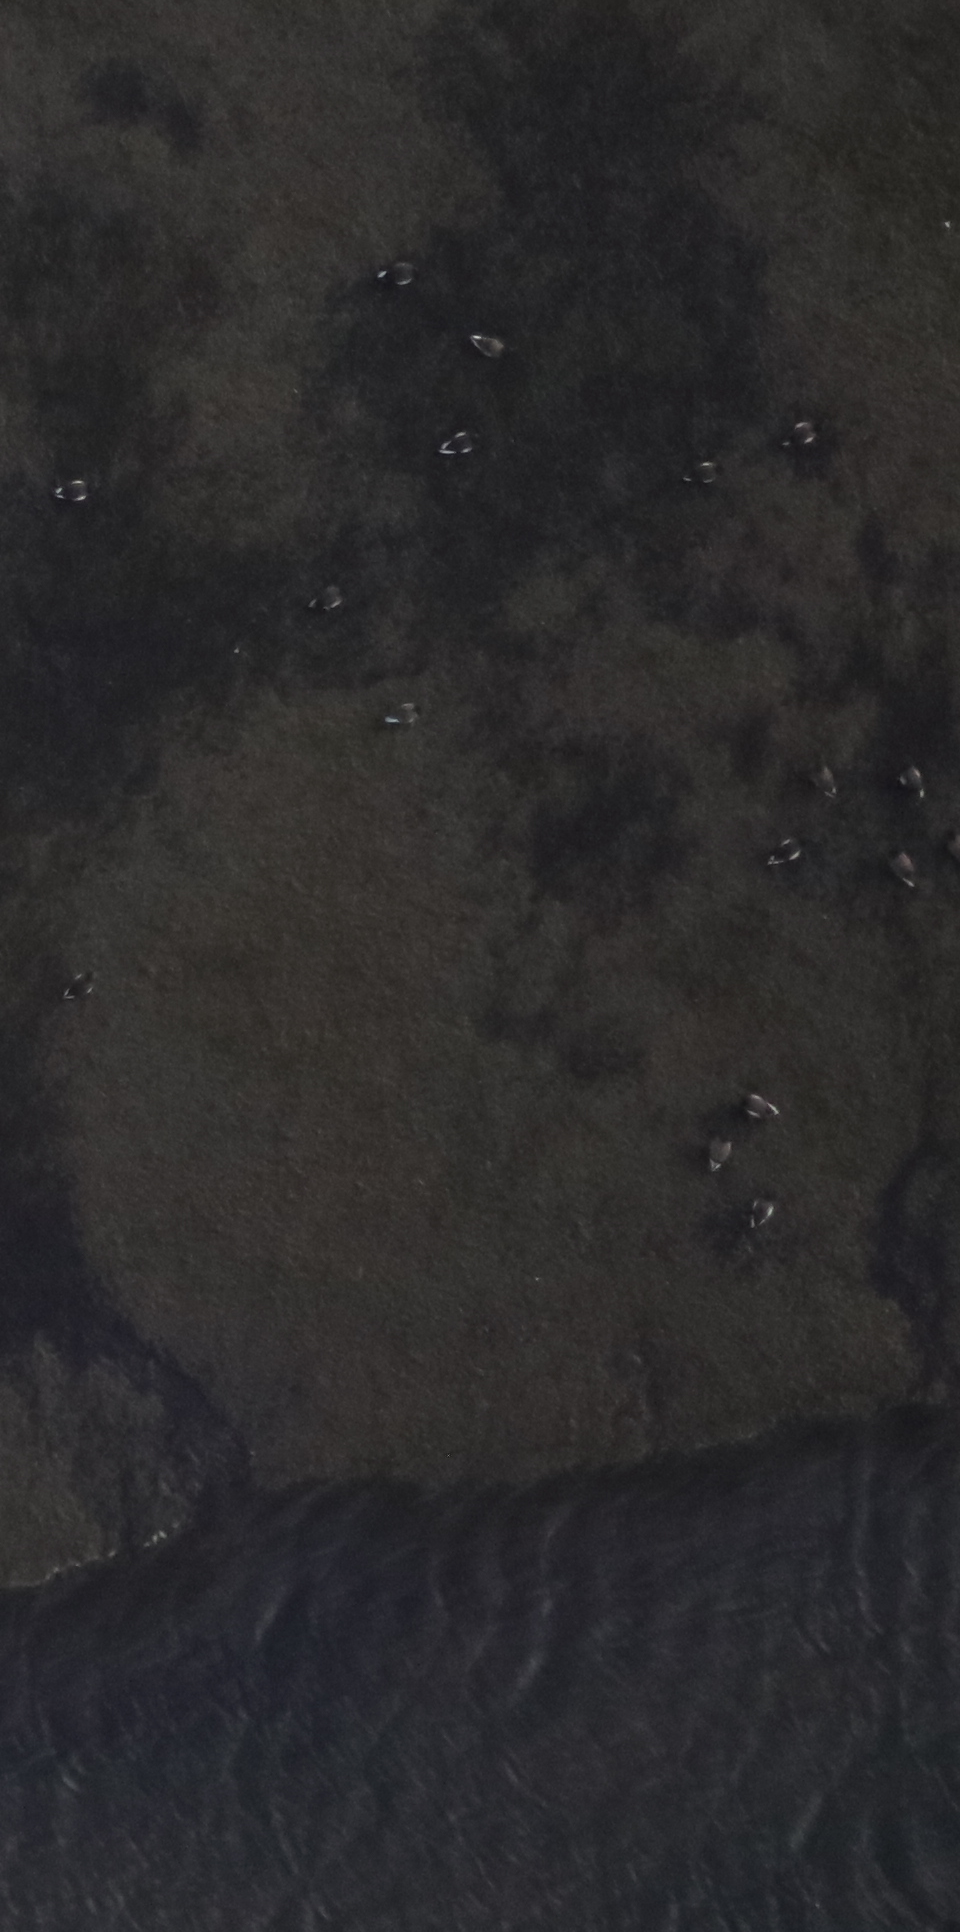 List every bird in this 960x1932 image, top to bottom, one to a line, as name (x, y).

brant (399, 274)
brant (488, 347)
brant (802, 433)
brant (460, 443)
brant (702, 471)
brant (74, 490)
brant (328, 598)
brant (406, 714)
brant (914, 777)
brant (823, 784)
brant (788, 853)
brant (904, 868)
brant (79, 986)
brant (758, 1107)
brant (719, 1149)
brant (761, 1210)